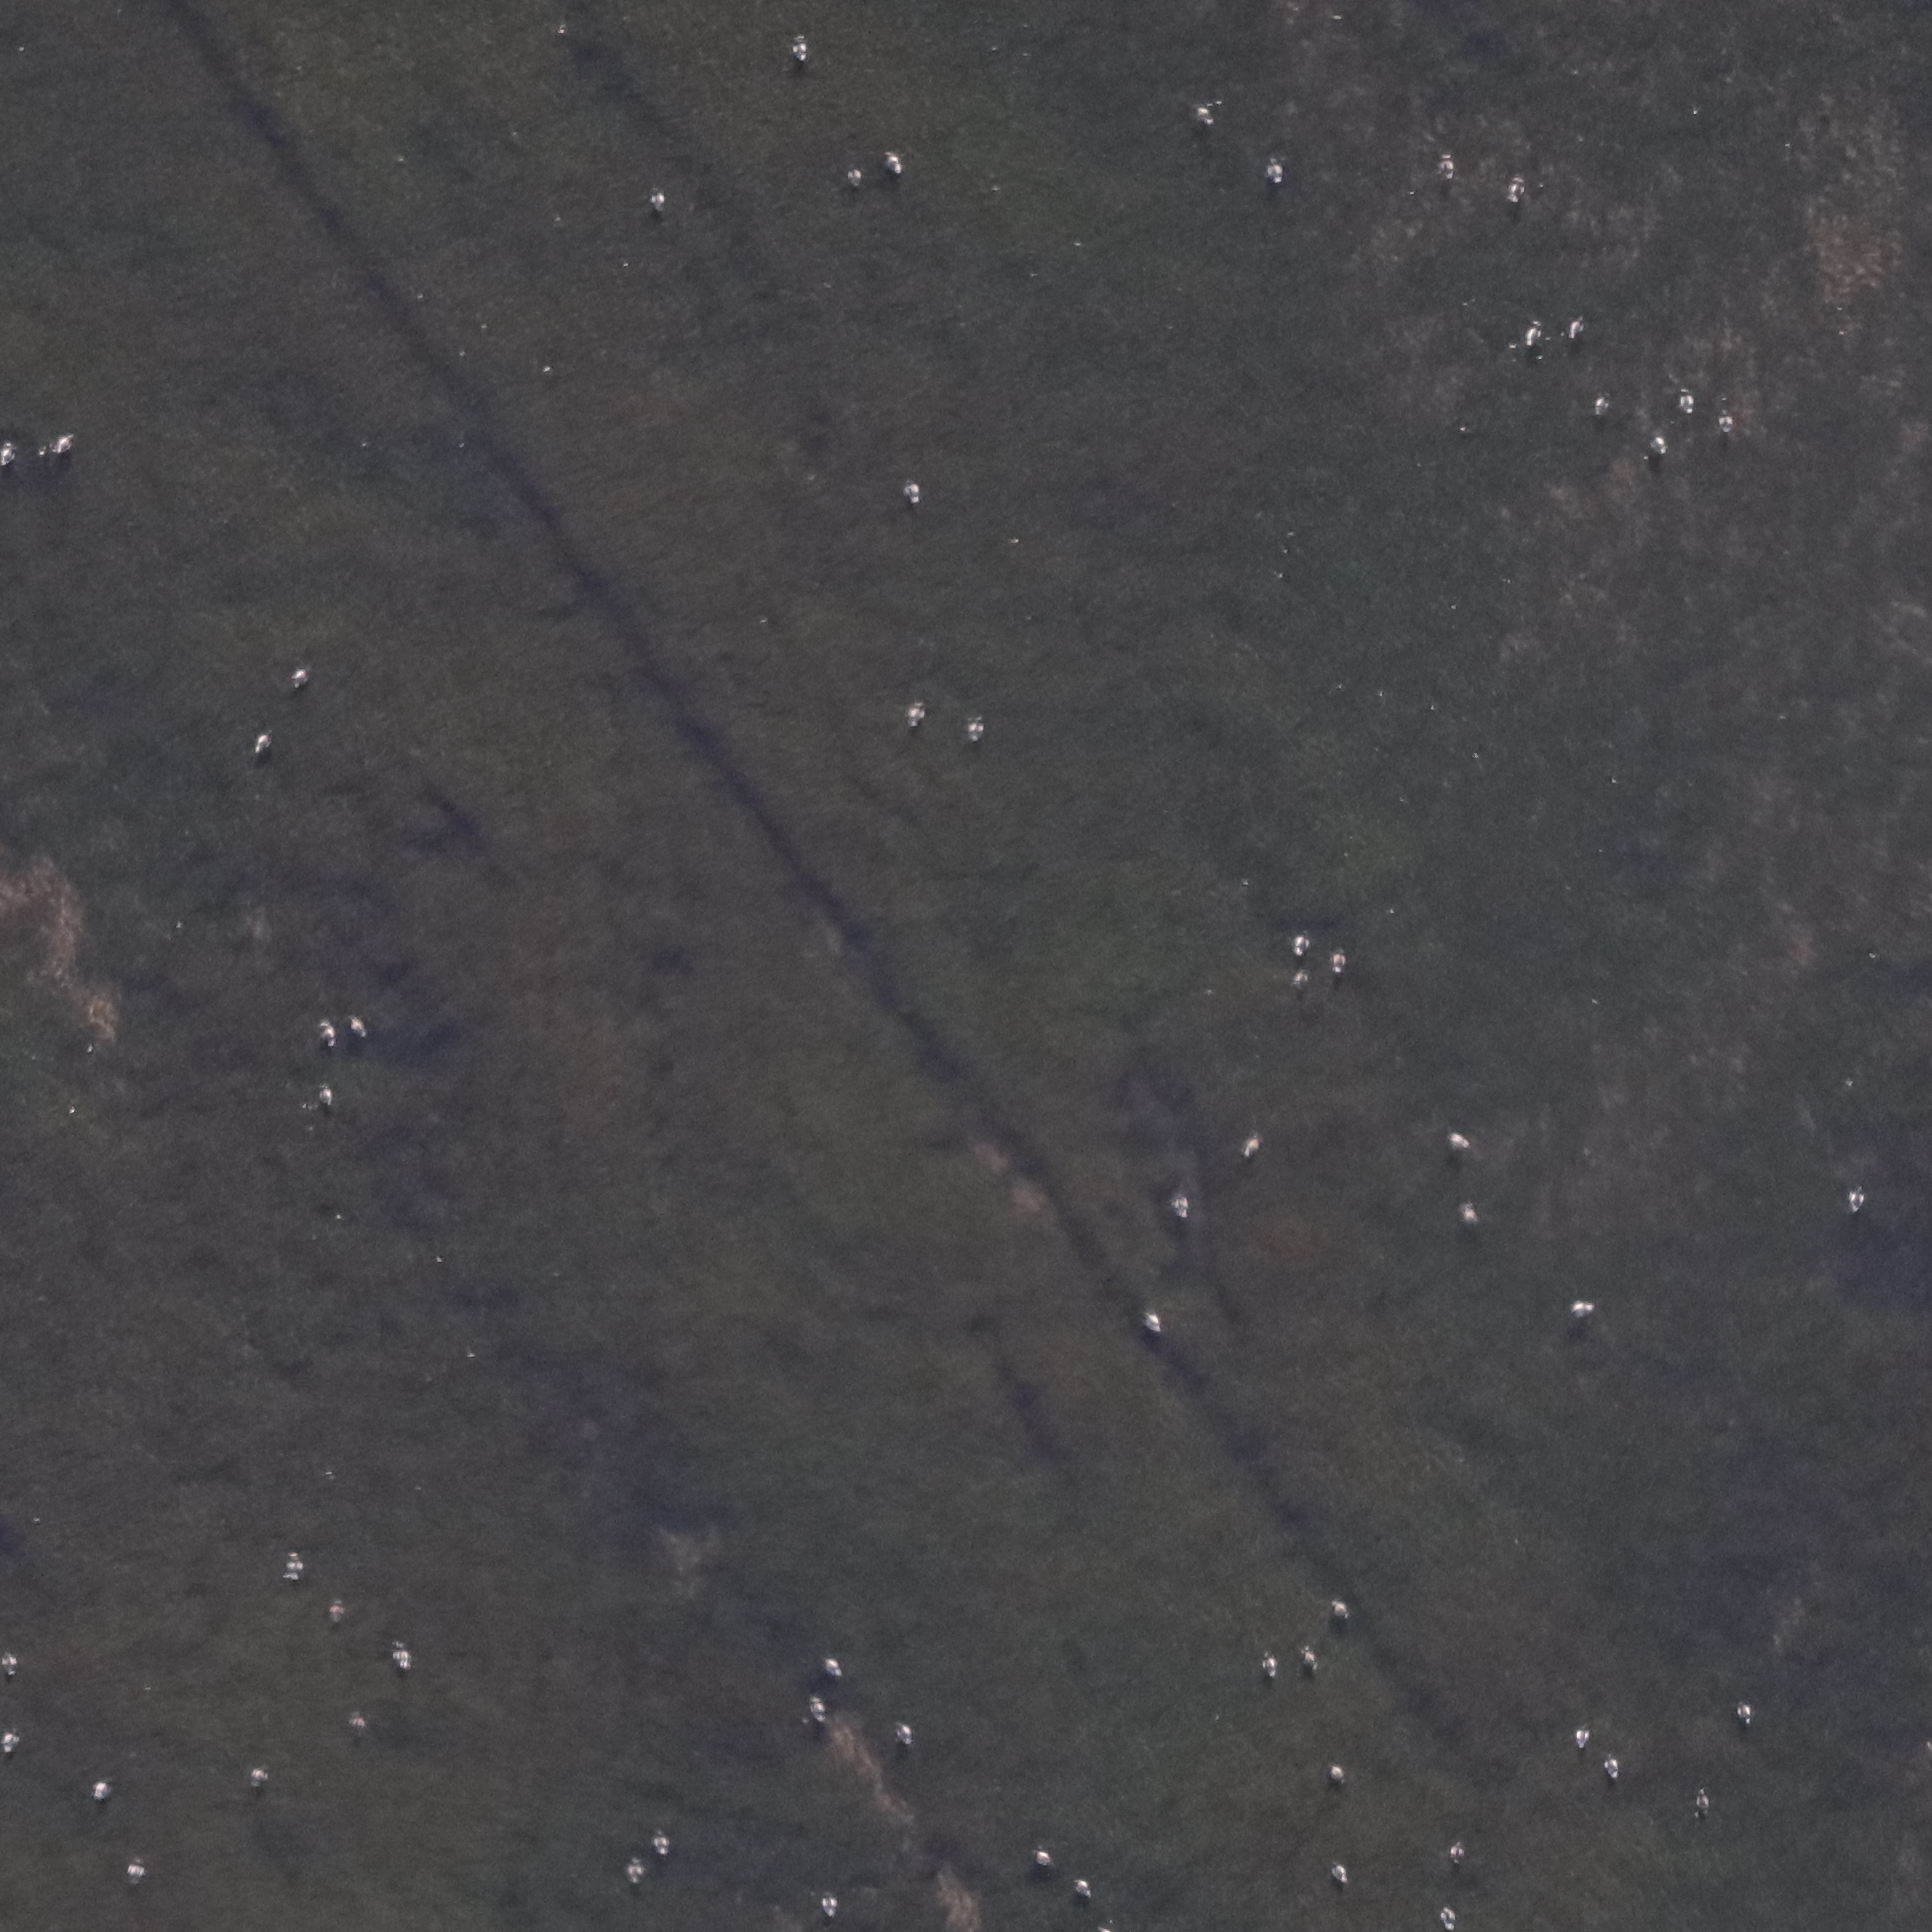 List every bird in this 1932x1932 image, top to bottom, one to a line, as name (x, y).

brant (796, 50)
brant (1207, 112)
brant (1445, 162)
brant (899, 167)
brant (1273, 174)
brant (851, 176)
brant (1516, 189)
brant (661, 202)
brant (1536, 338)
brant (1578, 338)
brant (1690, 403)
brant (1601, 406)
brant (1722, 430)
brant (62, 437)
brant (1659, 455)
brant (1, 457)
brant (916, 490)
brant (300, 679)
brant (917, 720)
brant (973, 728)
brant (266, 749)
brant (1301, 936)
brant (1340, 955)
brant (1297, 991)
brant (363, 1024)
brant (332, 1042)
brant (327, 1098)
brant (1459, 1140)
brant (1252, 1142)
brant (1184, 1193)
brant (1853, 1198)
brant (1469, 1218)
brant (1585, 1311)
brant (1151, 1316)
brant (299, 1567)
brant (1341, 1601)
brant (344, 1624)
brant (1304, 1655)
brant (402, 1658)
brant (6, 1660)
brant (846, 1672)
brant (1272, 1672)
brant (1750, 1702)
brant (806, 1708)
brant (367, 1720)
brant (911, 1732)
brant (9, 1742)
brant (1582, 1744)
brant (1615, 1770)
brant (1337, 1776)
brant (263, 1778)
brant (98, 1793)
brant (1706, 1801)
brant (663, 1845)
brant (1457, 1851)
brant (1034, 1858)
brant (1351, 1864)
brant (140, 1874)
brant (642, 1874)
brant (1087, 1889)
brant (832, 1905)
brant (1450, 1918)